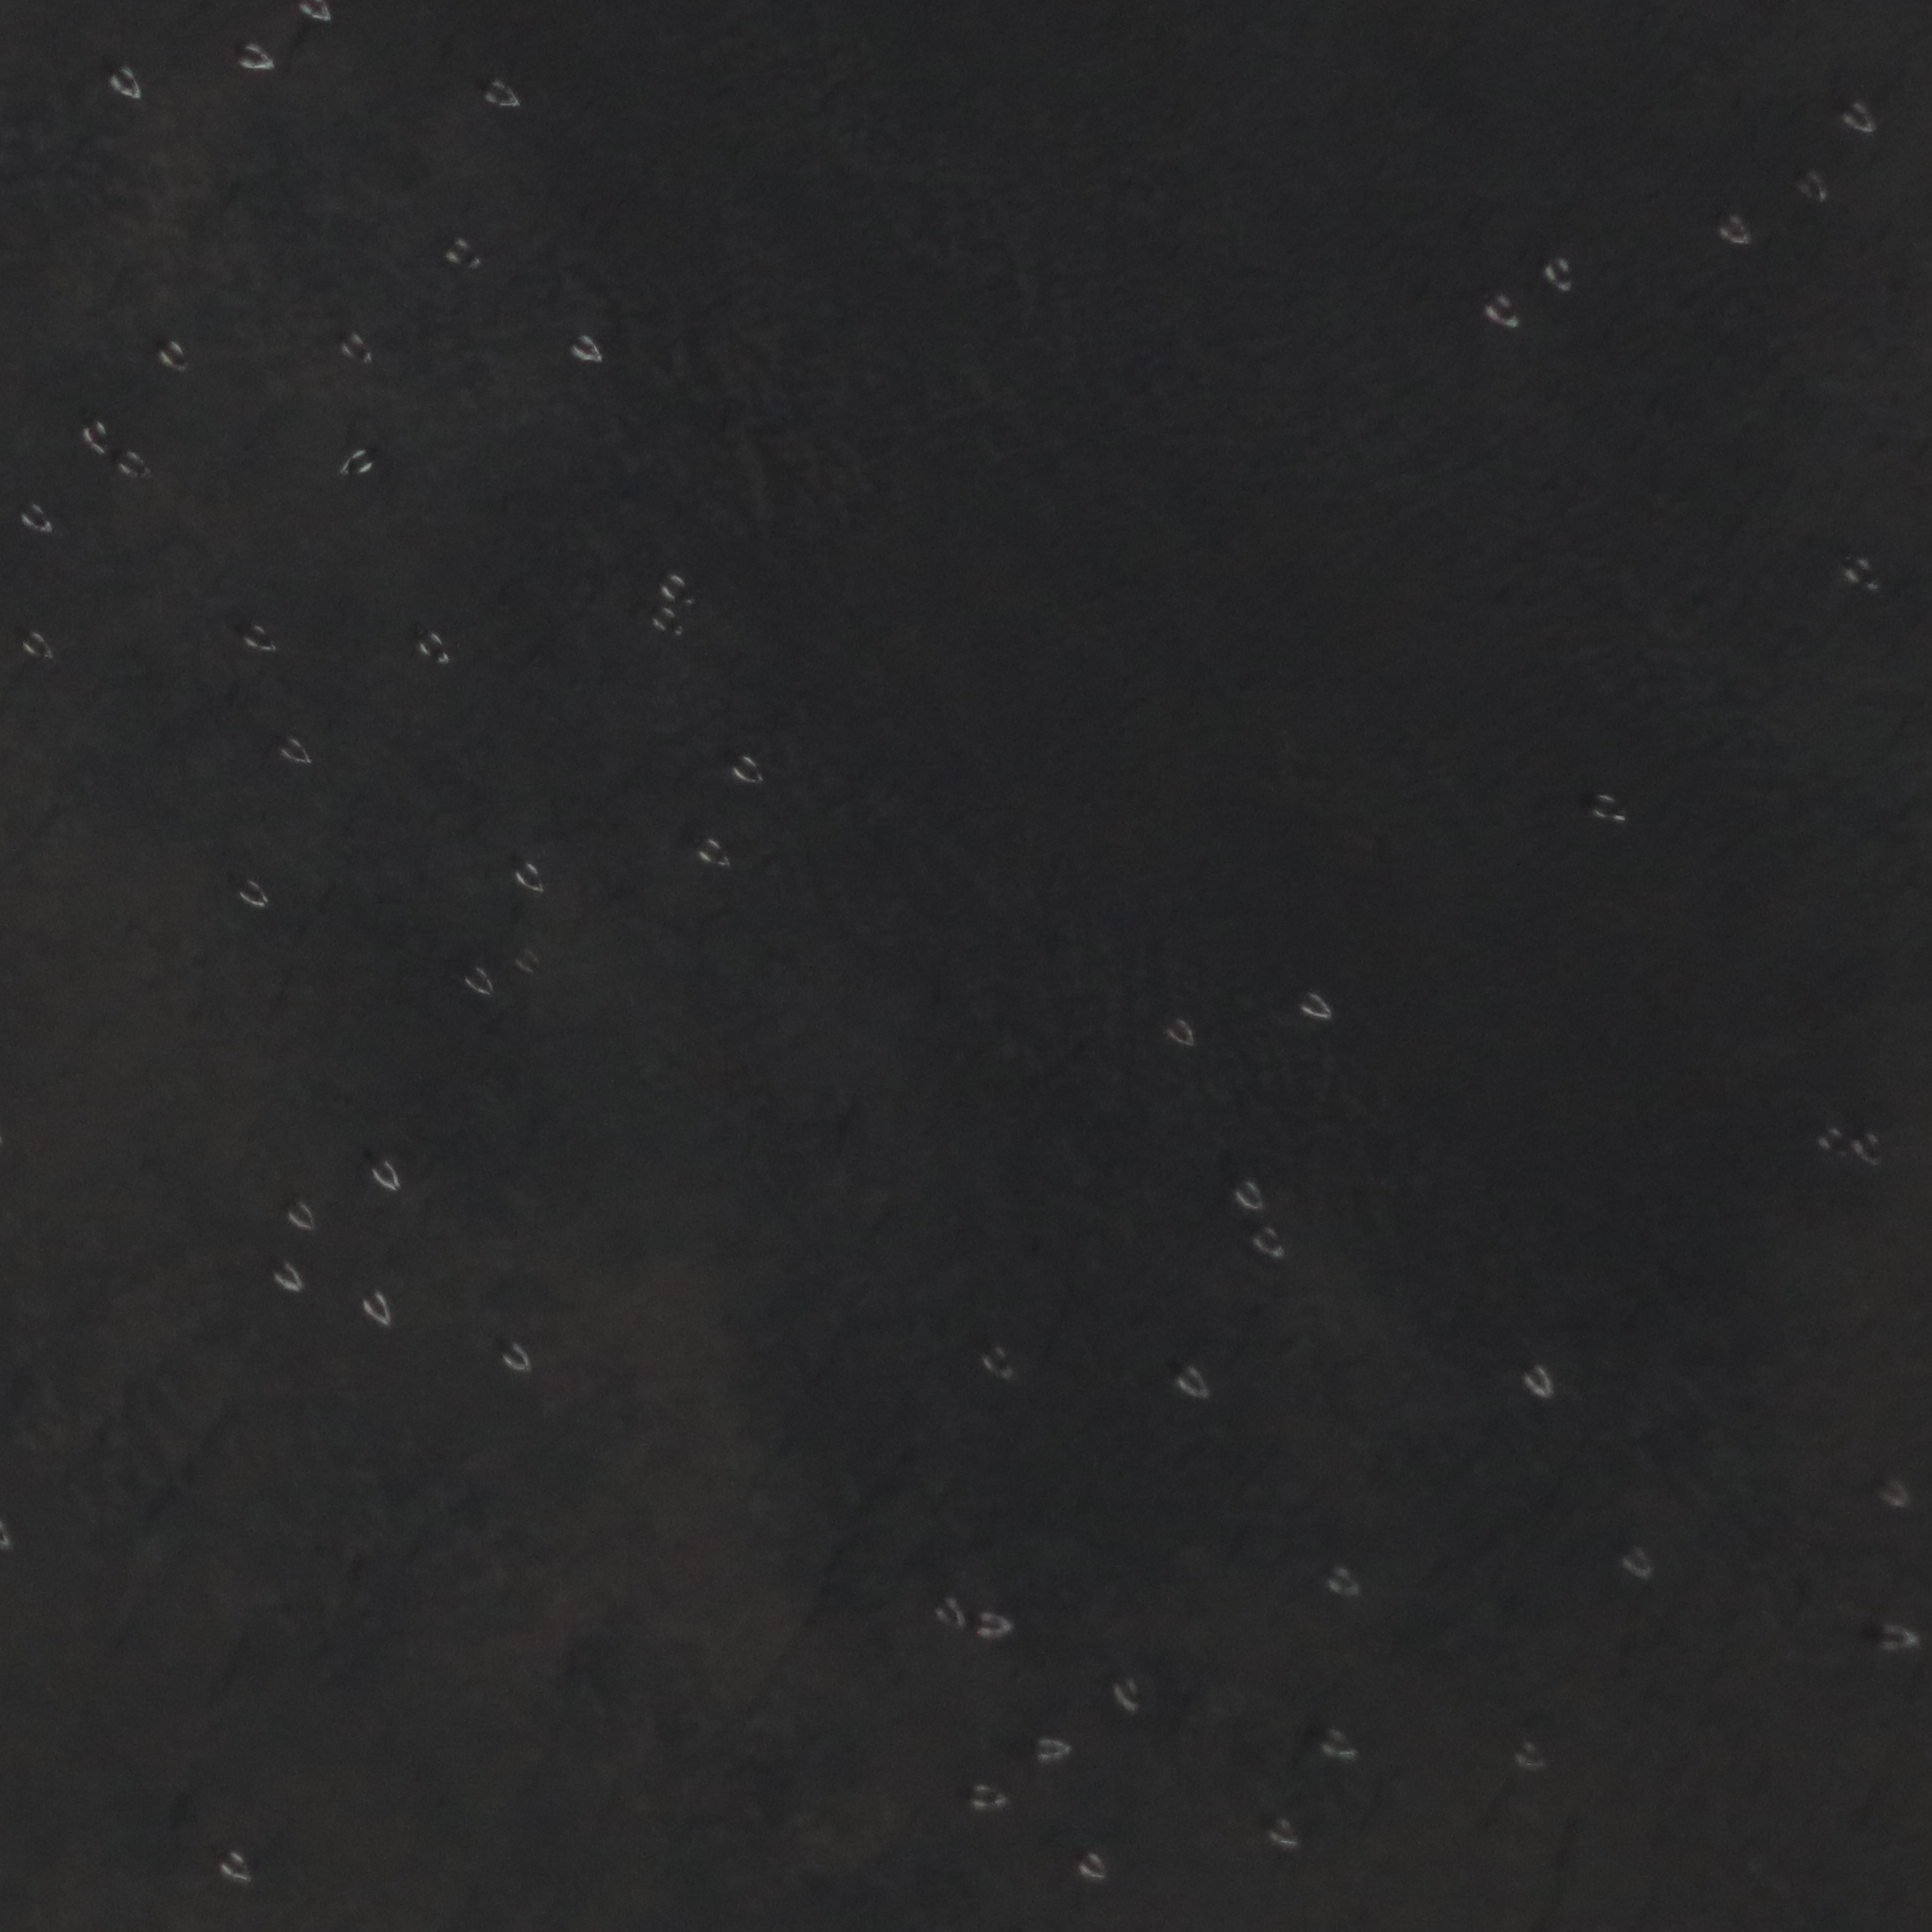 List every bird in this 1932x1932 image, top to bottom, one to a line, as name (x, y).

brant (314, 5)
brant (249, 55)
brant (129, 80)
brant (501, 94)
brant (1859, 118)
brant (1821, 195)
brant (1736, 234)
brant (469, 252)
brant (1559, 272)
brant (1505, 305)
brant (351, 336)
brant (593, 339)
brant (174, 354)
brant (101, 436)
brant (359, 462)
brant (137, 465)
brant (38, 518)
brant (1856, 571)
brant (674, 587)
brant (672, 628)
brant (268, 639)
brant (437, 641)
brant (37, 645)
brant (284, 741)
brant (748, 767)
brant (1607, 809)
brant (702, 852)
brant (530, 876)
brant (248, 888)
brant (527, 956)
brant (484, 988)
brant (1313, 1006)
brant (1178, 1029)
brant (1828, 1148)
brant (1866, 1148)
brant (384, 1171)
brant (1253, 1202)
brant (299, 1209)
brant (1264, 1237)
brant (289, 1276)
brant (376, 1305)
brant (516, 1358)
brant (998, 1361)
brant (1541, 1380)
brant (1194, 1386)
brant (1895, 1502)
brant (1636, 1560)
brant (1344, 1574)
brant (956, 1619)
brant (996, 1625)
brant (1892, 1636)
brant (1128, 1700)
brant (1332, 1742)
brant (1048, 1744)
brant (1527, 1753)
brant (991, 1801)
brant (1284, 1830)
brant (236, 1864)
brant (1088, 1864)